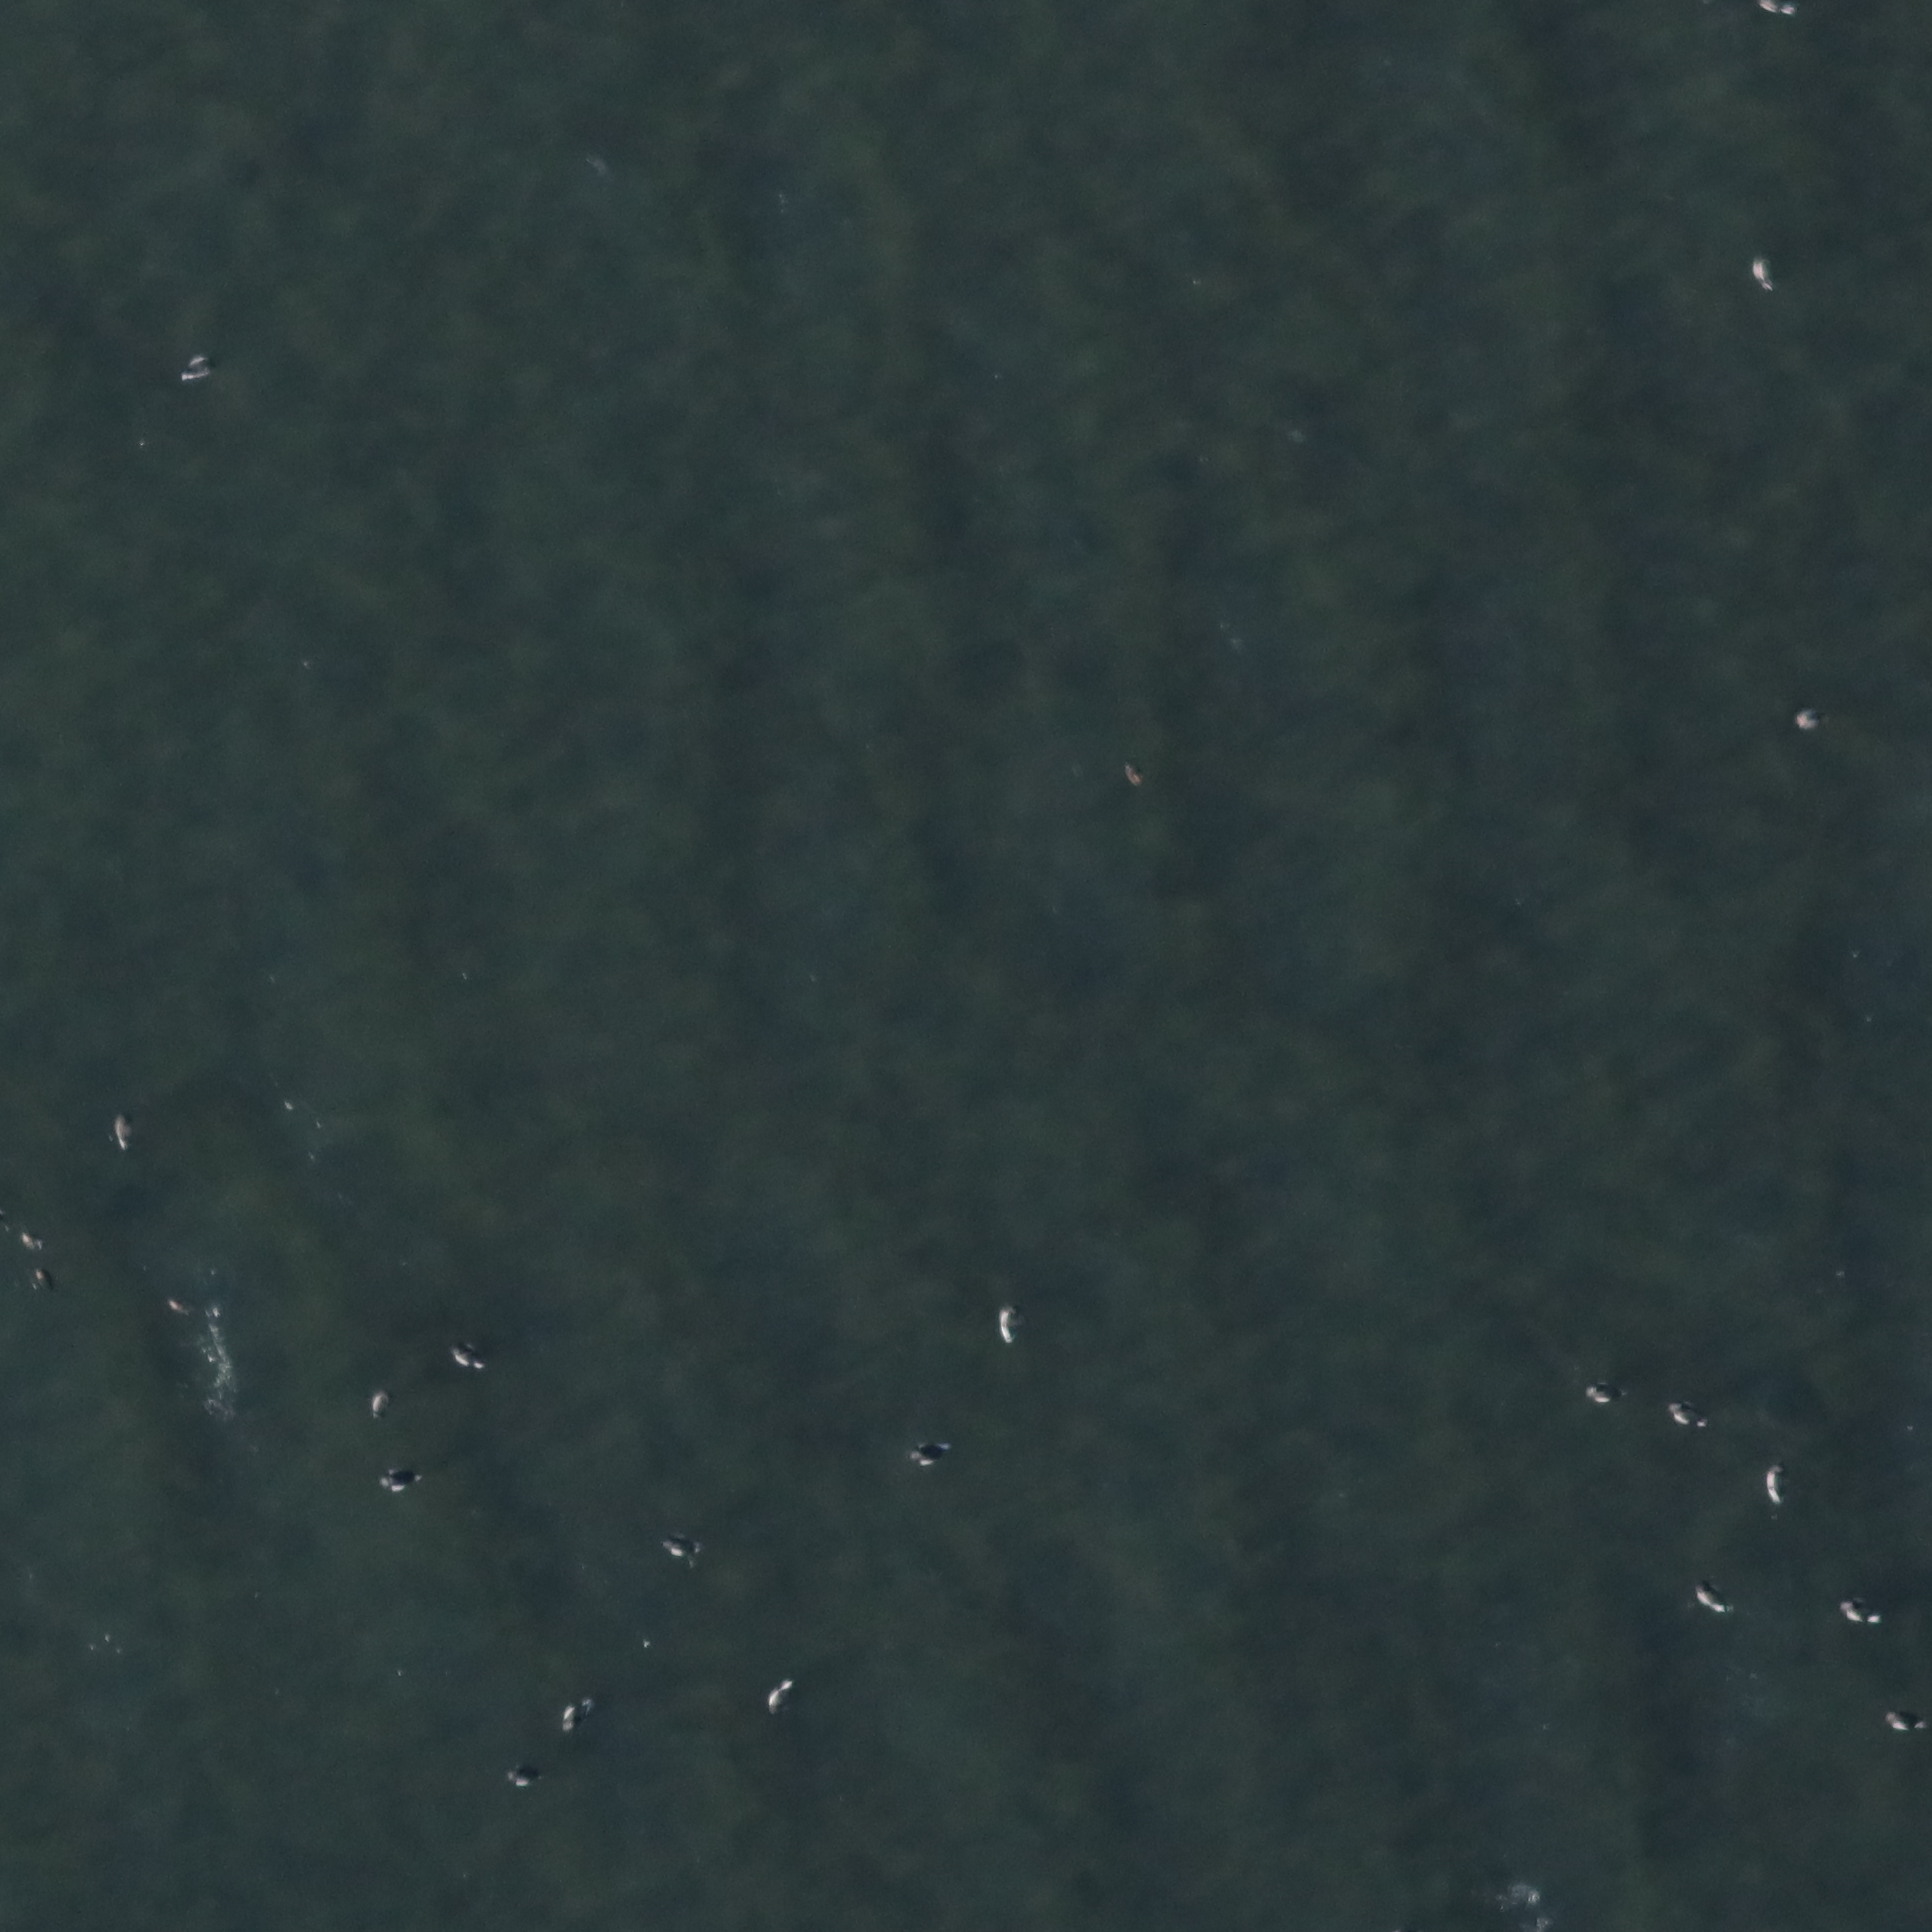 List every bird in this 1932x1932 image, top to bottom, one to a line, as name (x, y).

brant (1774, 4)
brant (1765, 268)
brant (199, 367)
other bird (1810, 720)
other bird (1134, 771)
brant (124, 1129)
other bird (32, 1239)
other bird (47, 1280)
other bird (178, 1307)
brant (1008, 1322)
brant (465, 1352)
brant (1598, 1392)
brant (383, 1403)
brant (1689, 1414)
brant (927, 1451)
brant (398, 1482)
brant (1777, 1485)
brant (681, 1544)
brant (1712, 1596)
brant (1854, 1612)
brant (780, 1696)
brant (573, 1717)
brant (1904, 1721)
brant (525, 1780)